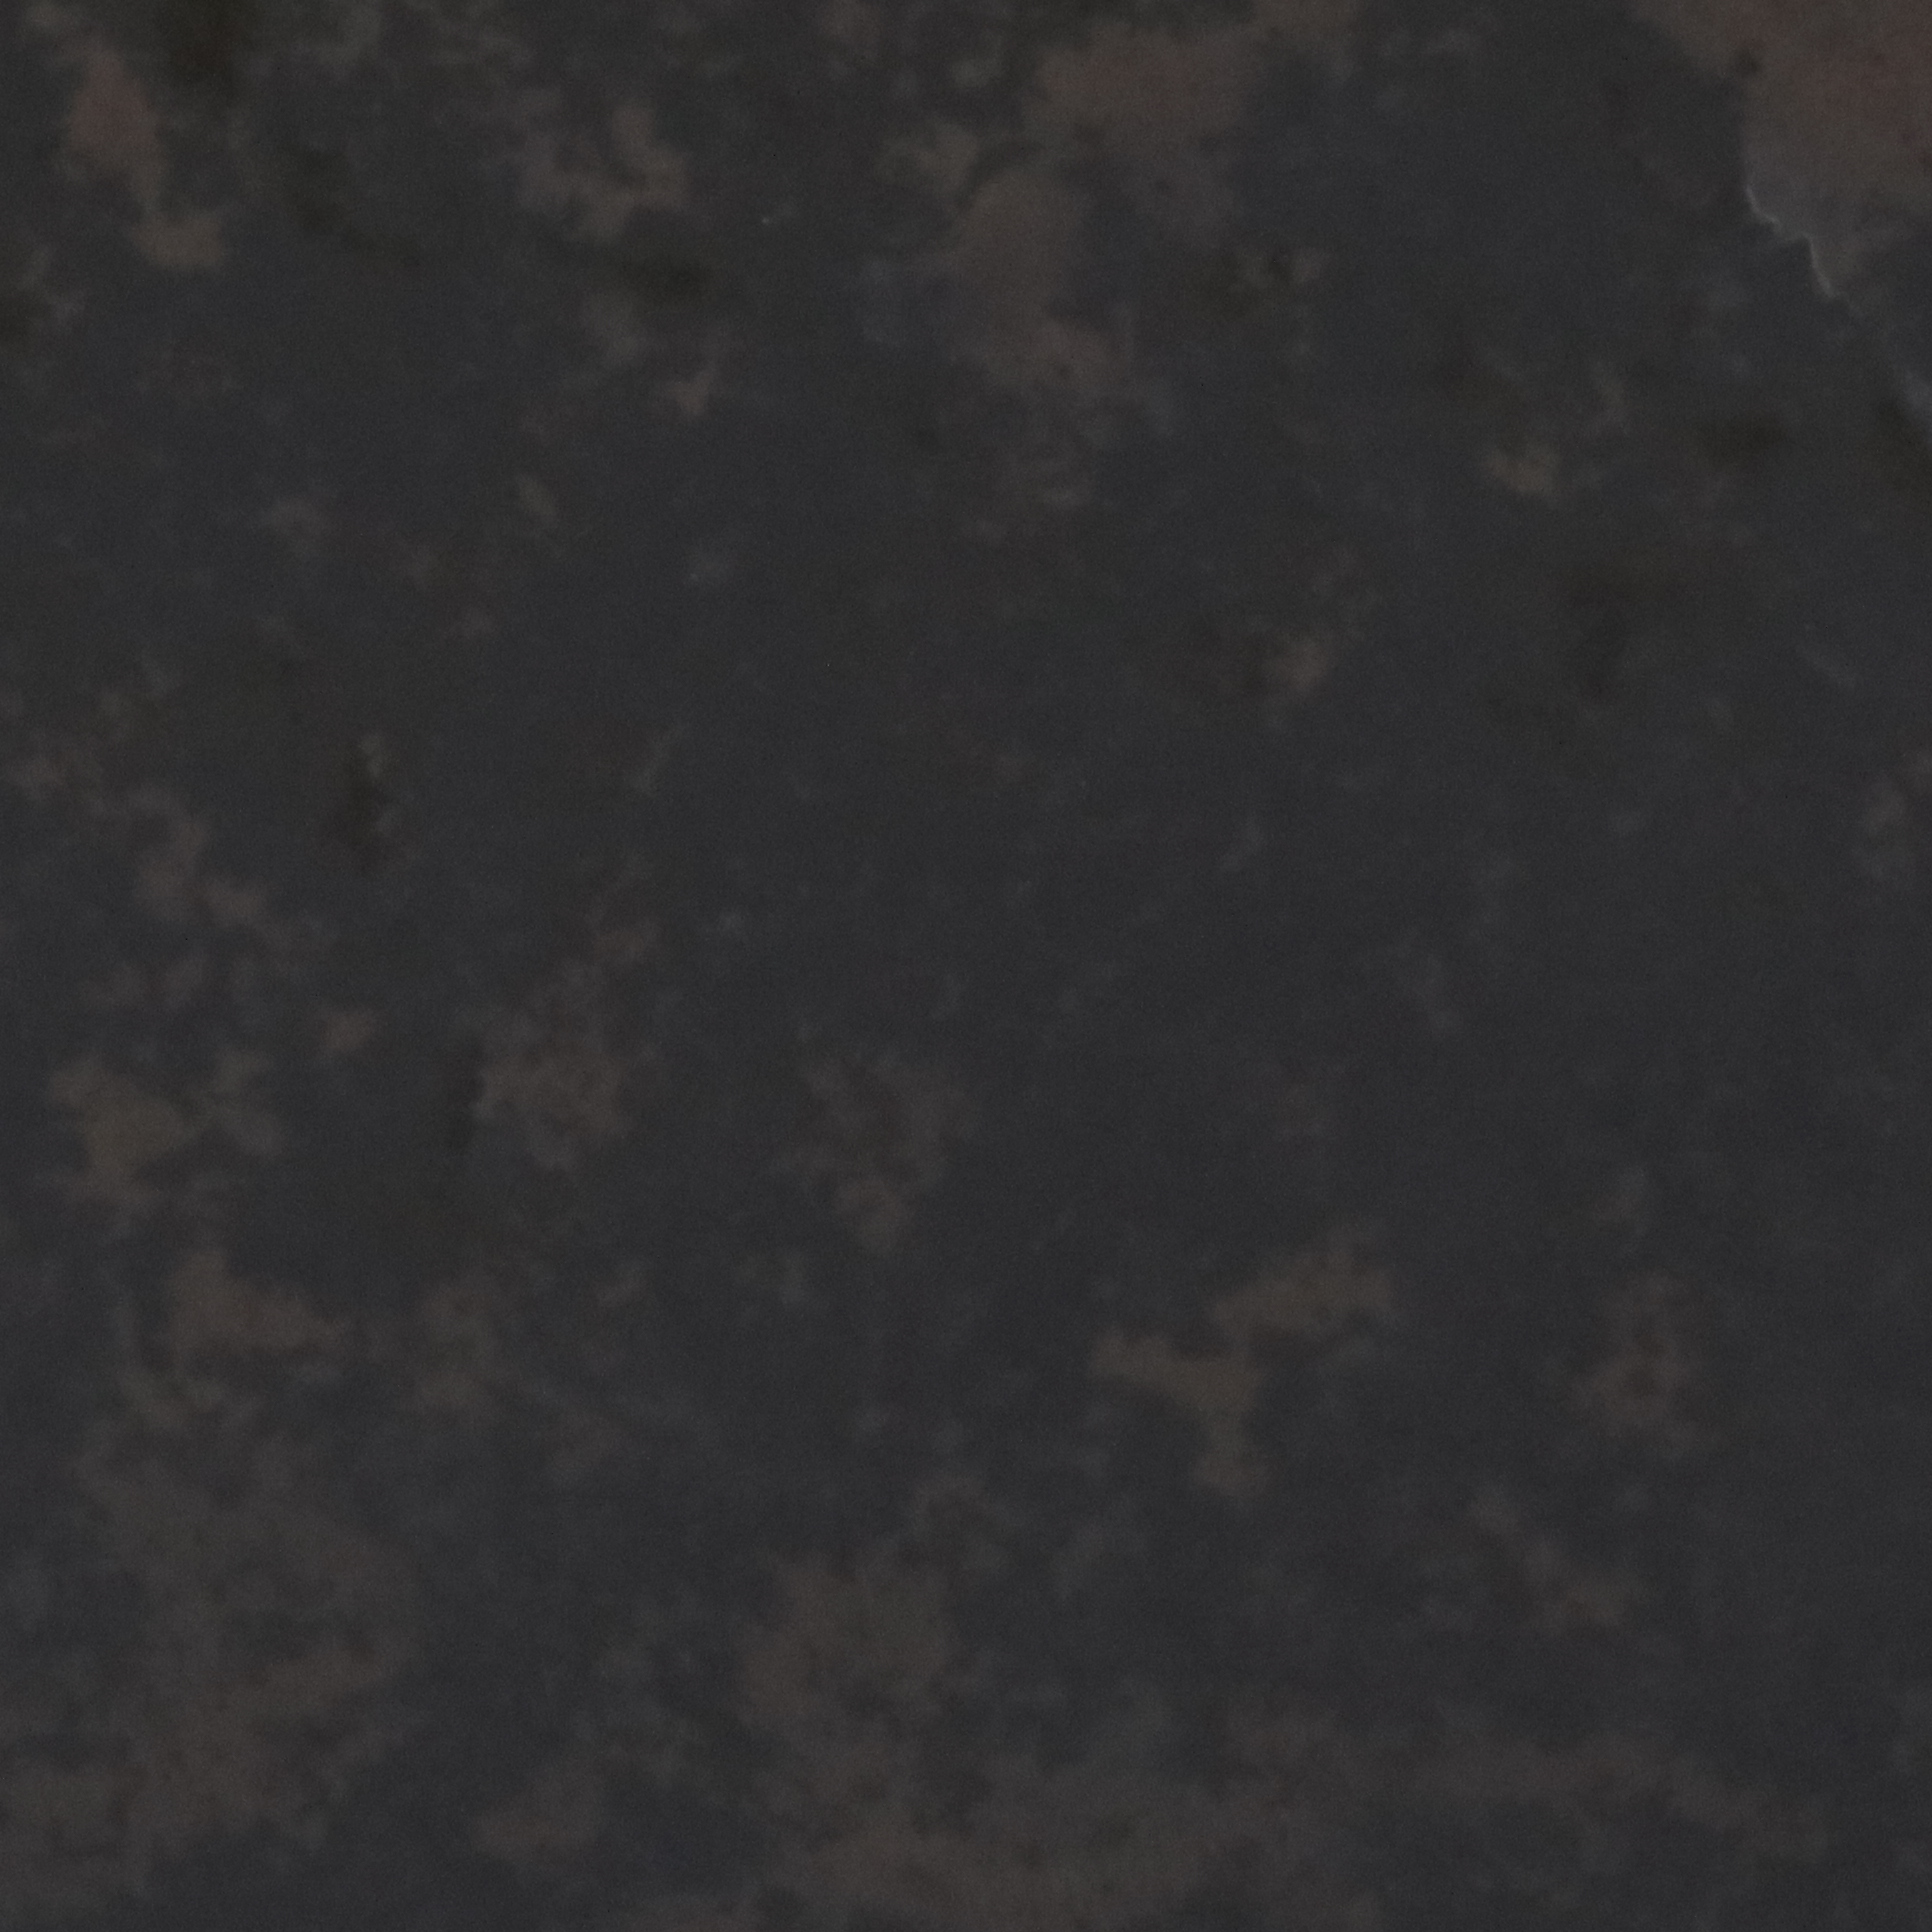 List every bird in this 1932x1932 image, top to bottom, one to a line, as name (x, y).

None